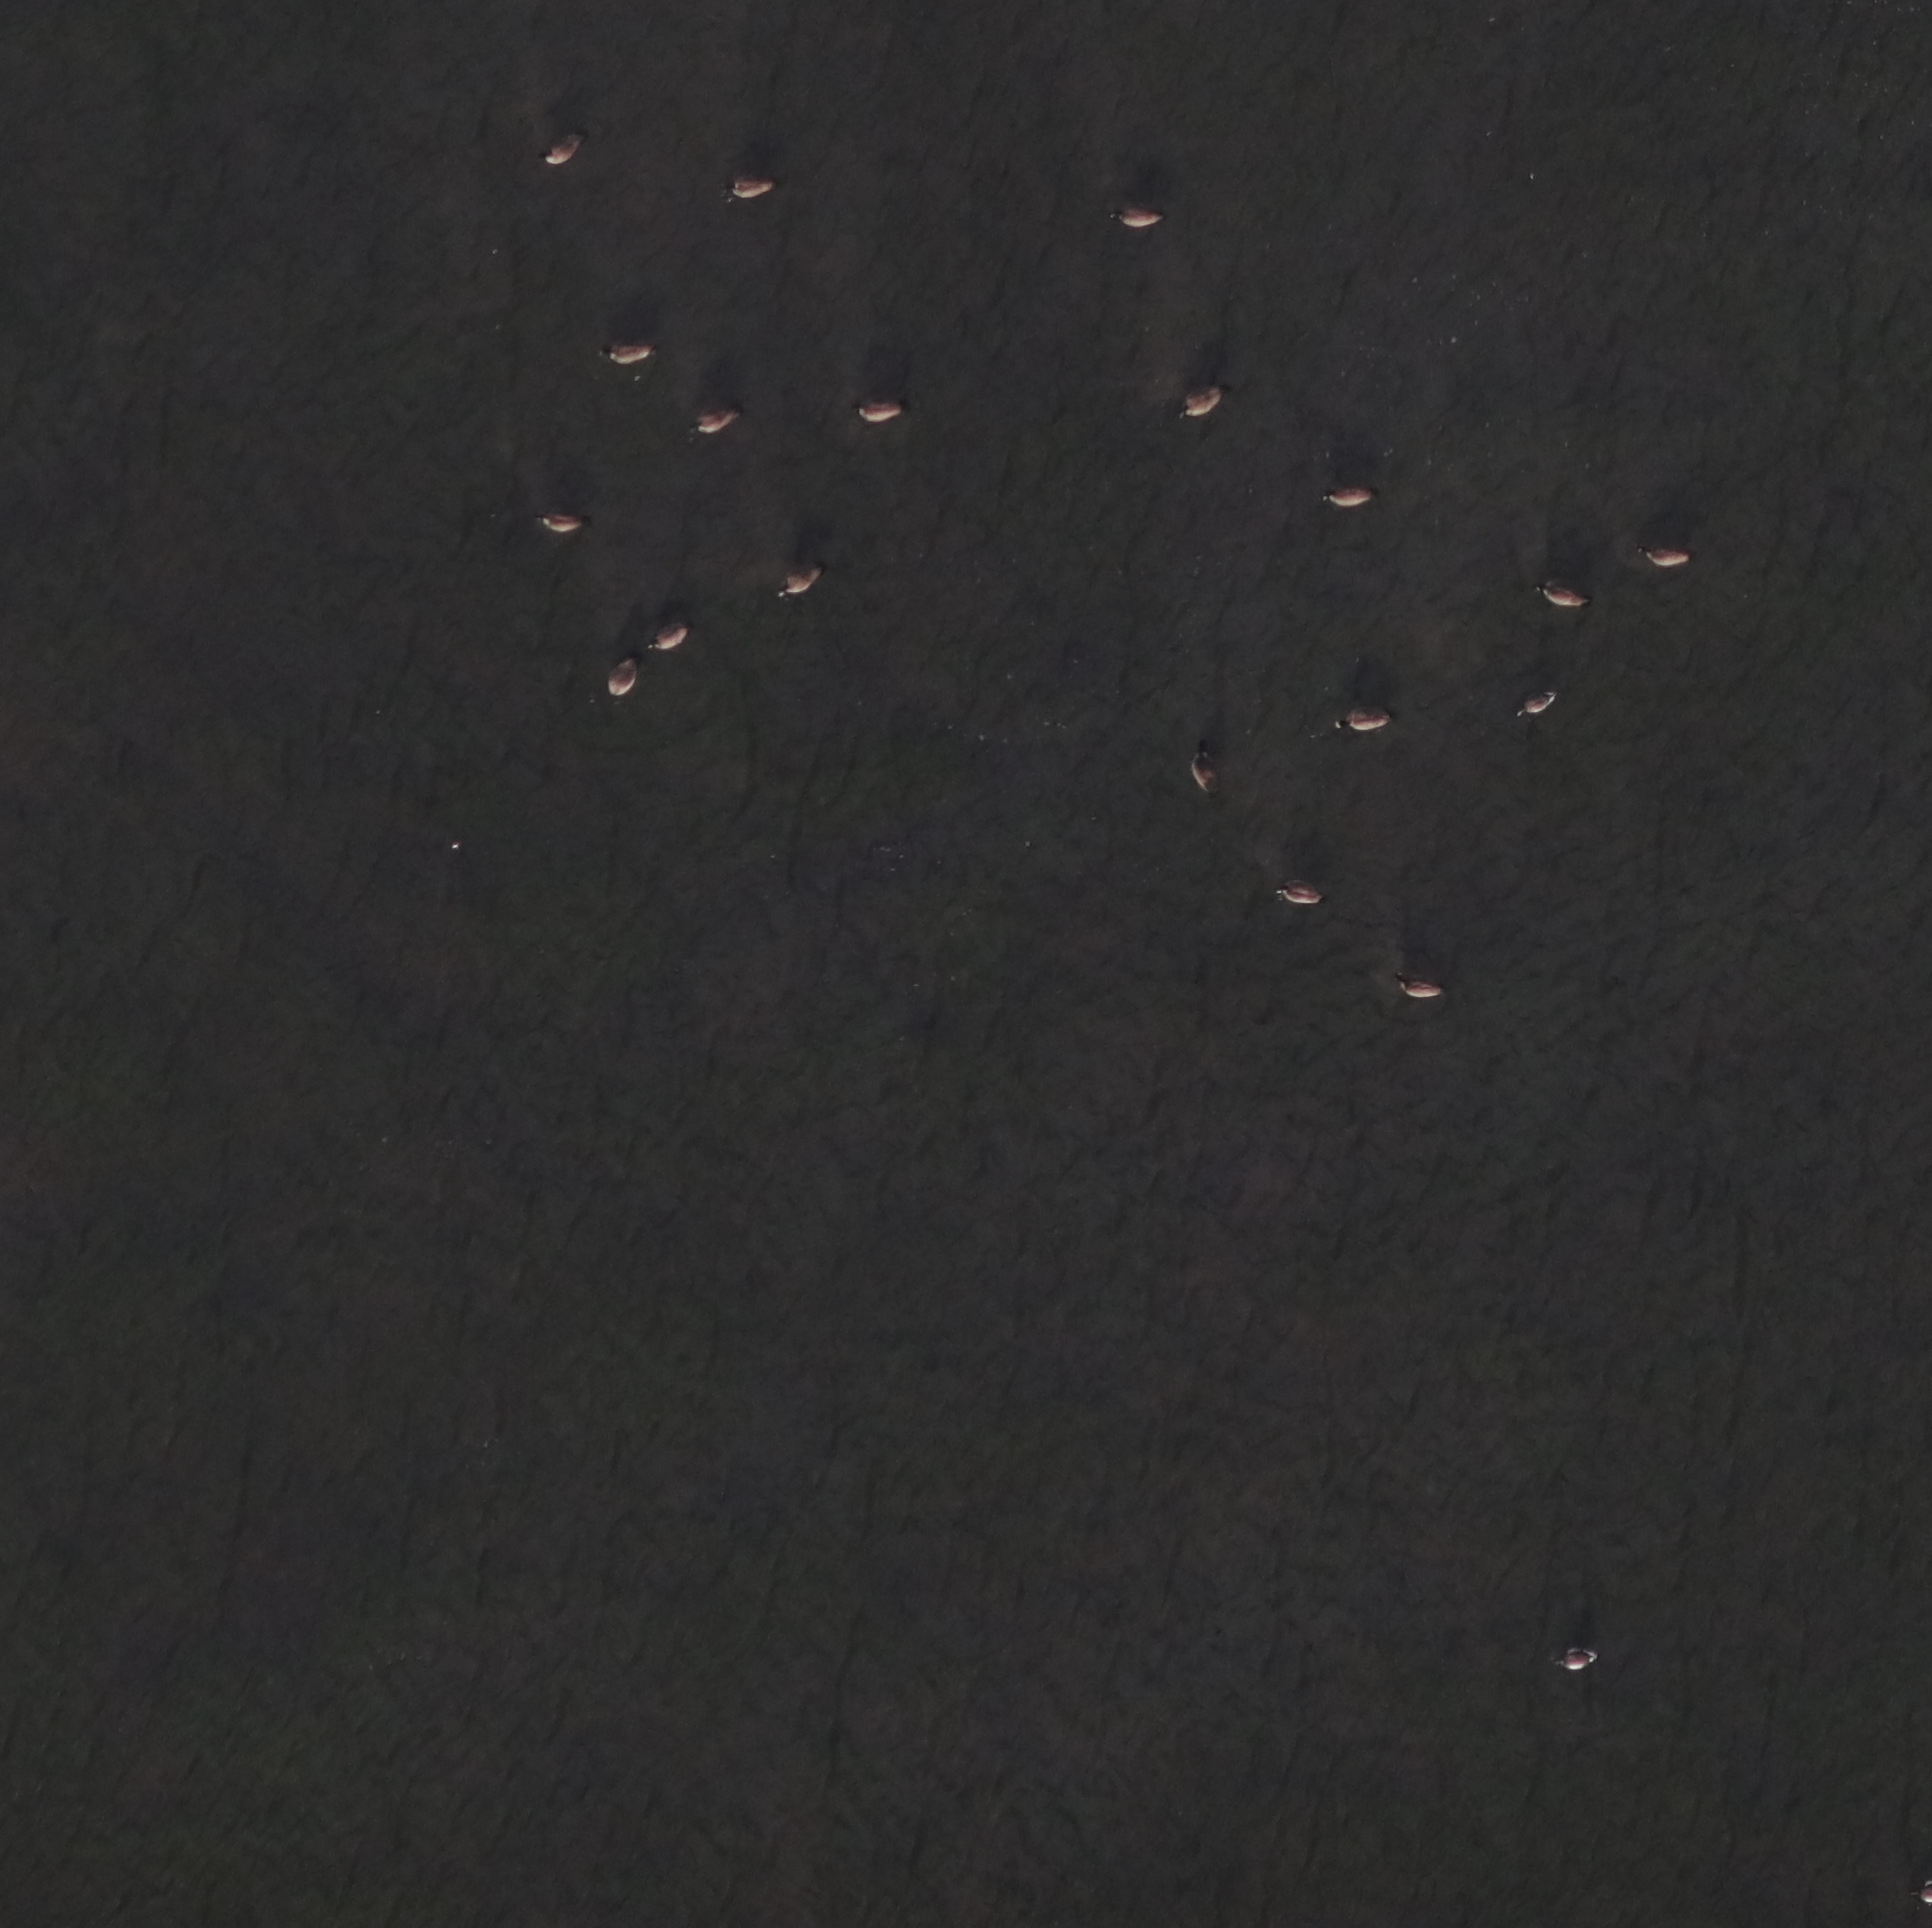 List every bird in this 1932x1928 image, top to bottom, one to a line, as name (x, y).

Canada goose (565, 146)
Canada goose (754, 187)
Canada goose (1139, 217)
Canada goose (629, 351)
Canada goose (1201, 399)
Canada goose (878, 407)
Canada goose (717, 421)
Canada goose (1347, 494)
Canada goose (563, 523)
Canada goose (1664, 554)
Canada goose (801, 577)
Canada goose (1564, 596)
Canada goose (668, 634)
Canada goose (624, 676)
brant (1540, 701)
Canada goose (1364, 719)
Canada goose (1203, 768)
Canada goose (1302, 895)
Canada goose (1421, 986)
brant (1577, 1657)